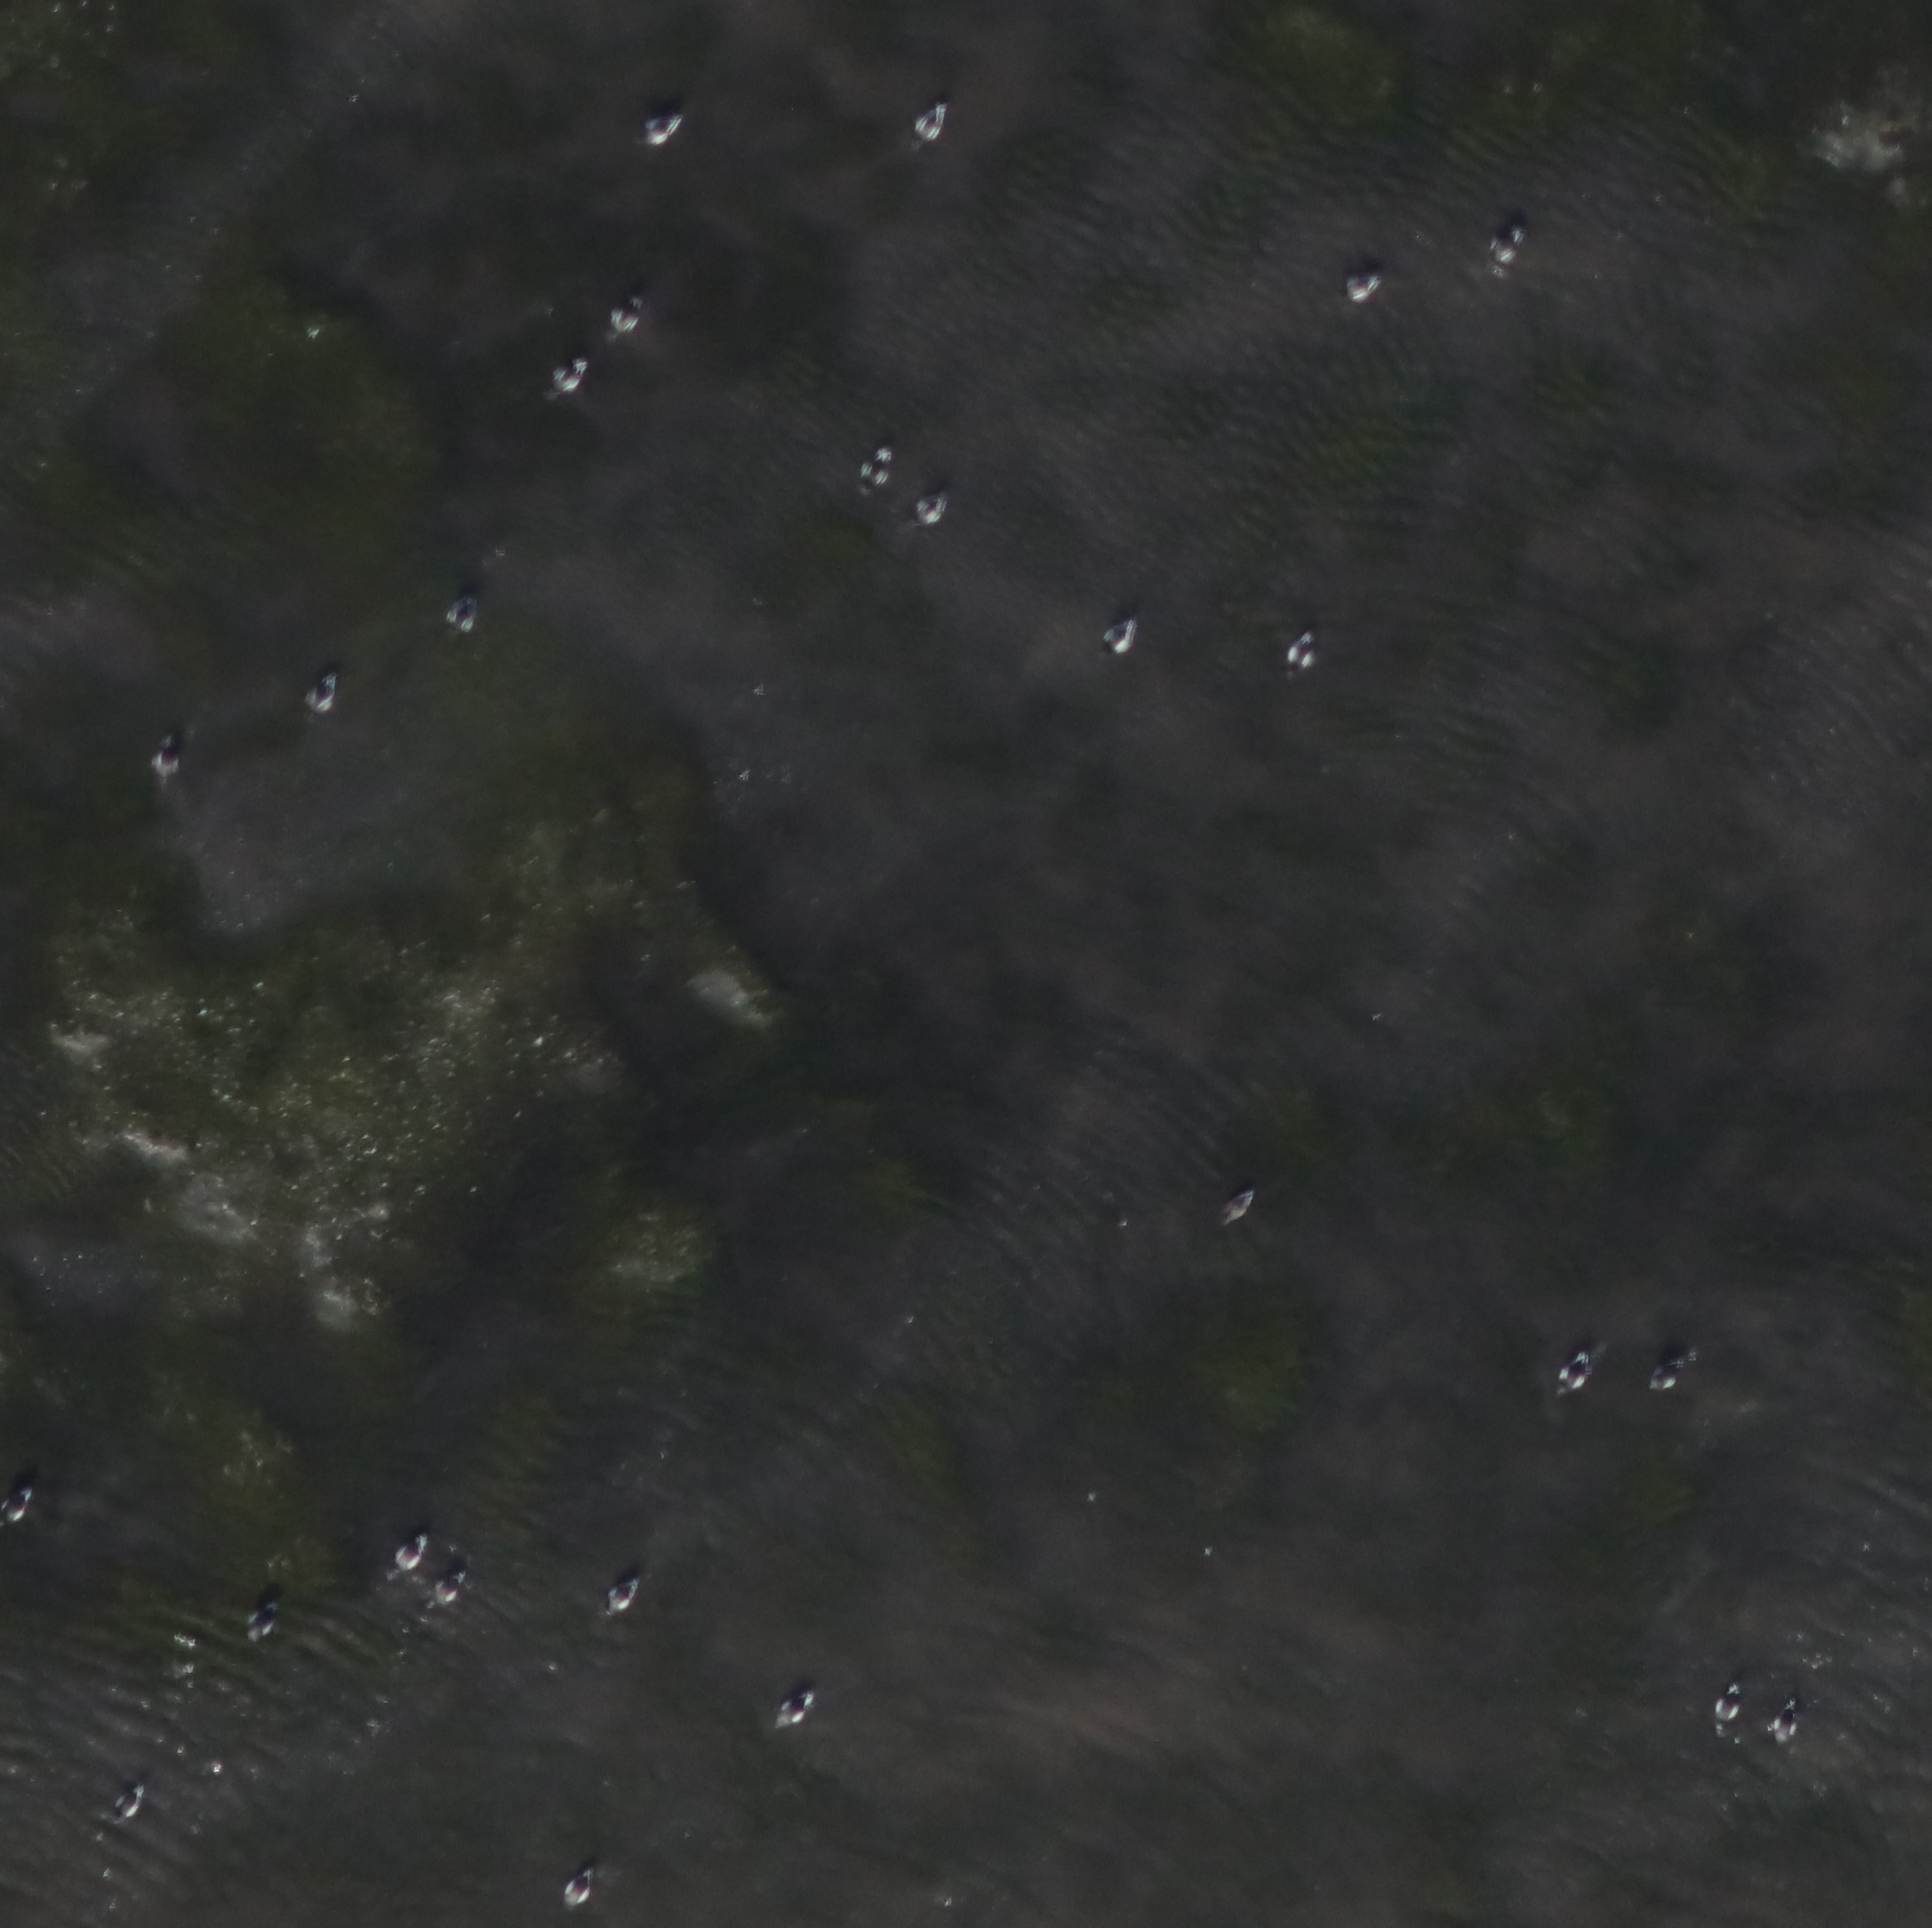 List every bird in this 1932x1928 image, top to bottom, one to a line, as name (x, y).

brant (659, 127)
brant (931, 127)
brant (1509, 241)
brant (1363, 285)
brant (630, 315)
brant (571, 383)
brant (876, 470)
brant (926, 510)
brant (462, 616)
brant (1124, 636)
brant (1300, 661)
brant (320, 697)
brant (171, 764)
brant (1231, 1214)
brant (1672, 1373)
brant (1576, 1374)
brant (15, 1503)
brant (407, 1555)
brant (446, 1590)
brant (622, 1596)
brant (257, 1629)
brant (1729, 1708)
brant (795, 1711)
brant (1785, 1726)
brant (127, 1803)
brant (578, 1888)